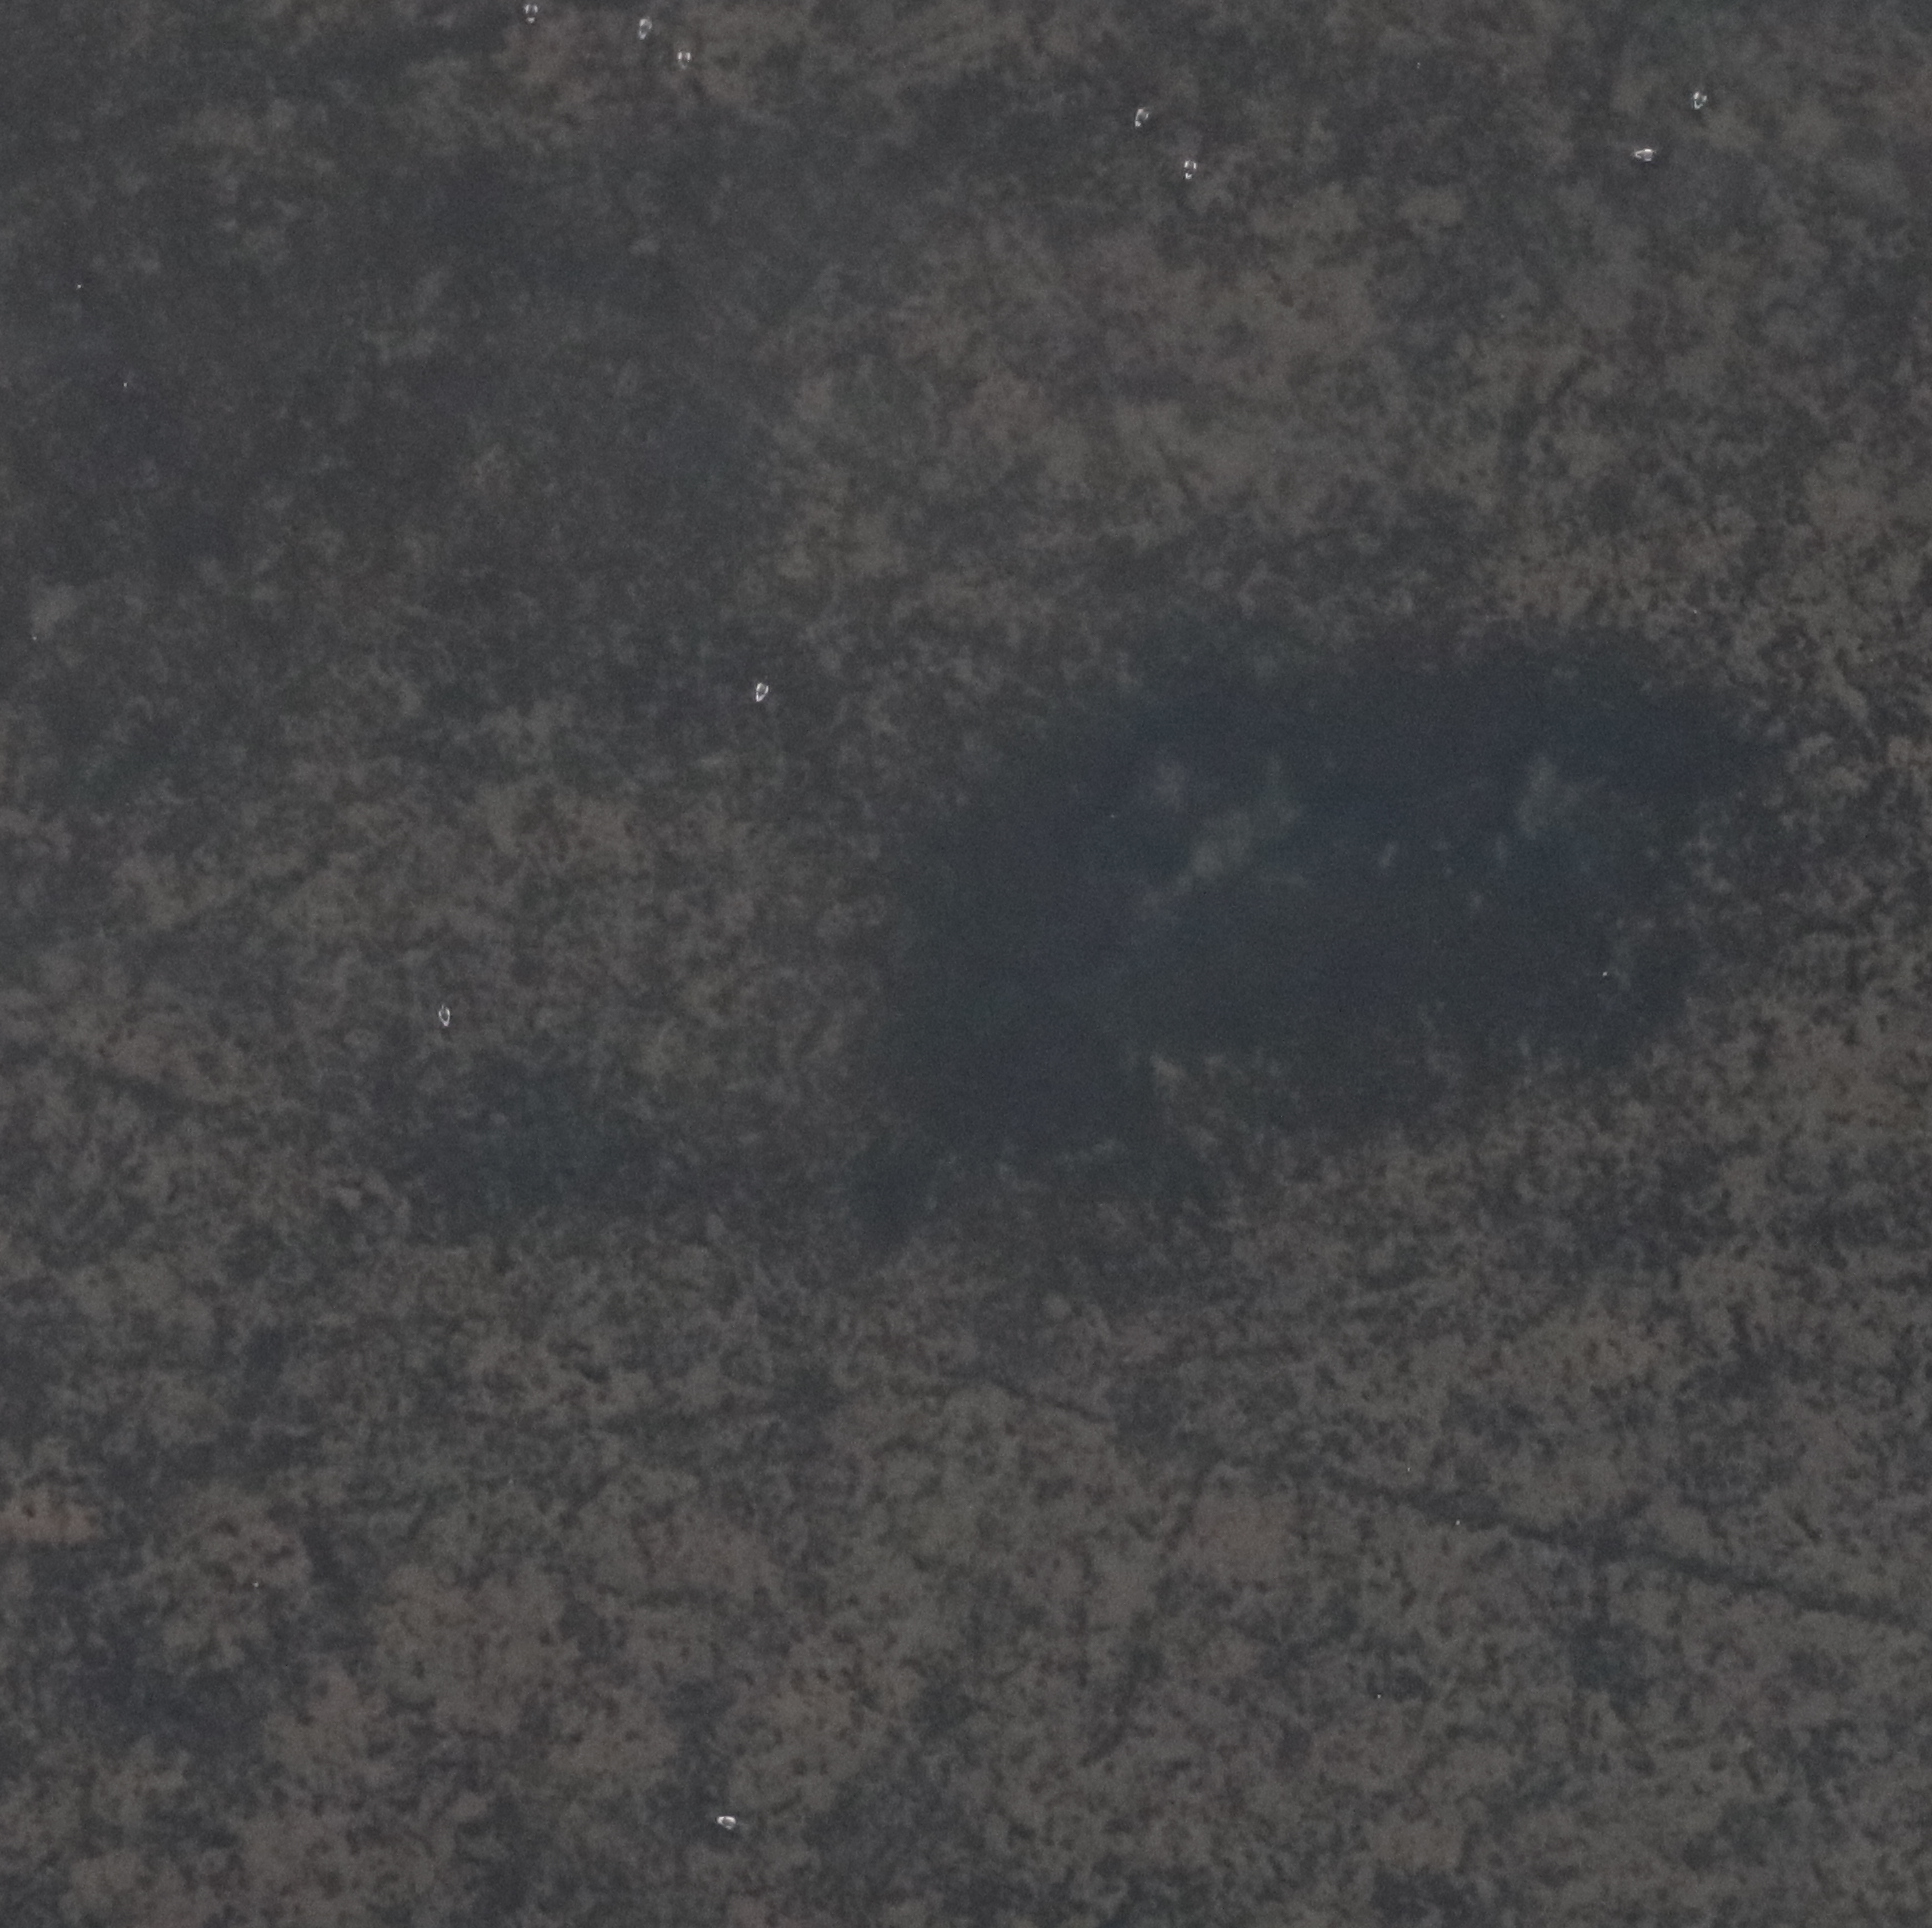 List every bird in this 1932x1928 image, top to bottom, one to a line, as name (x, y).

brant (540, 15)
brant (654, 26)
brant (686, 55)
brant (1696, 102)
brant (1143, 114)
brant (1640, 155)
brant (1181, 168)
brant (760, 686)
brant (443, 1015)
brant (731, 1820)